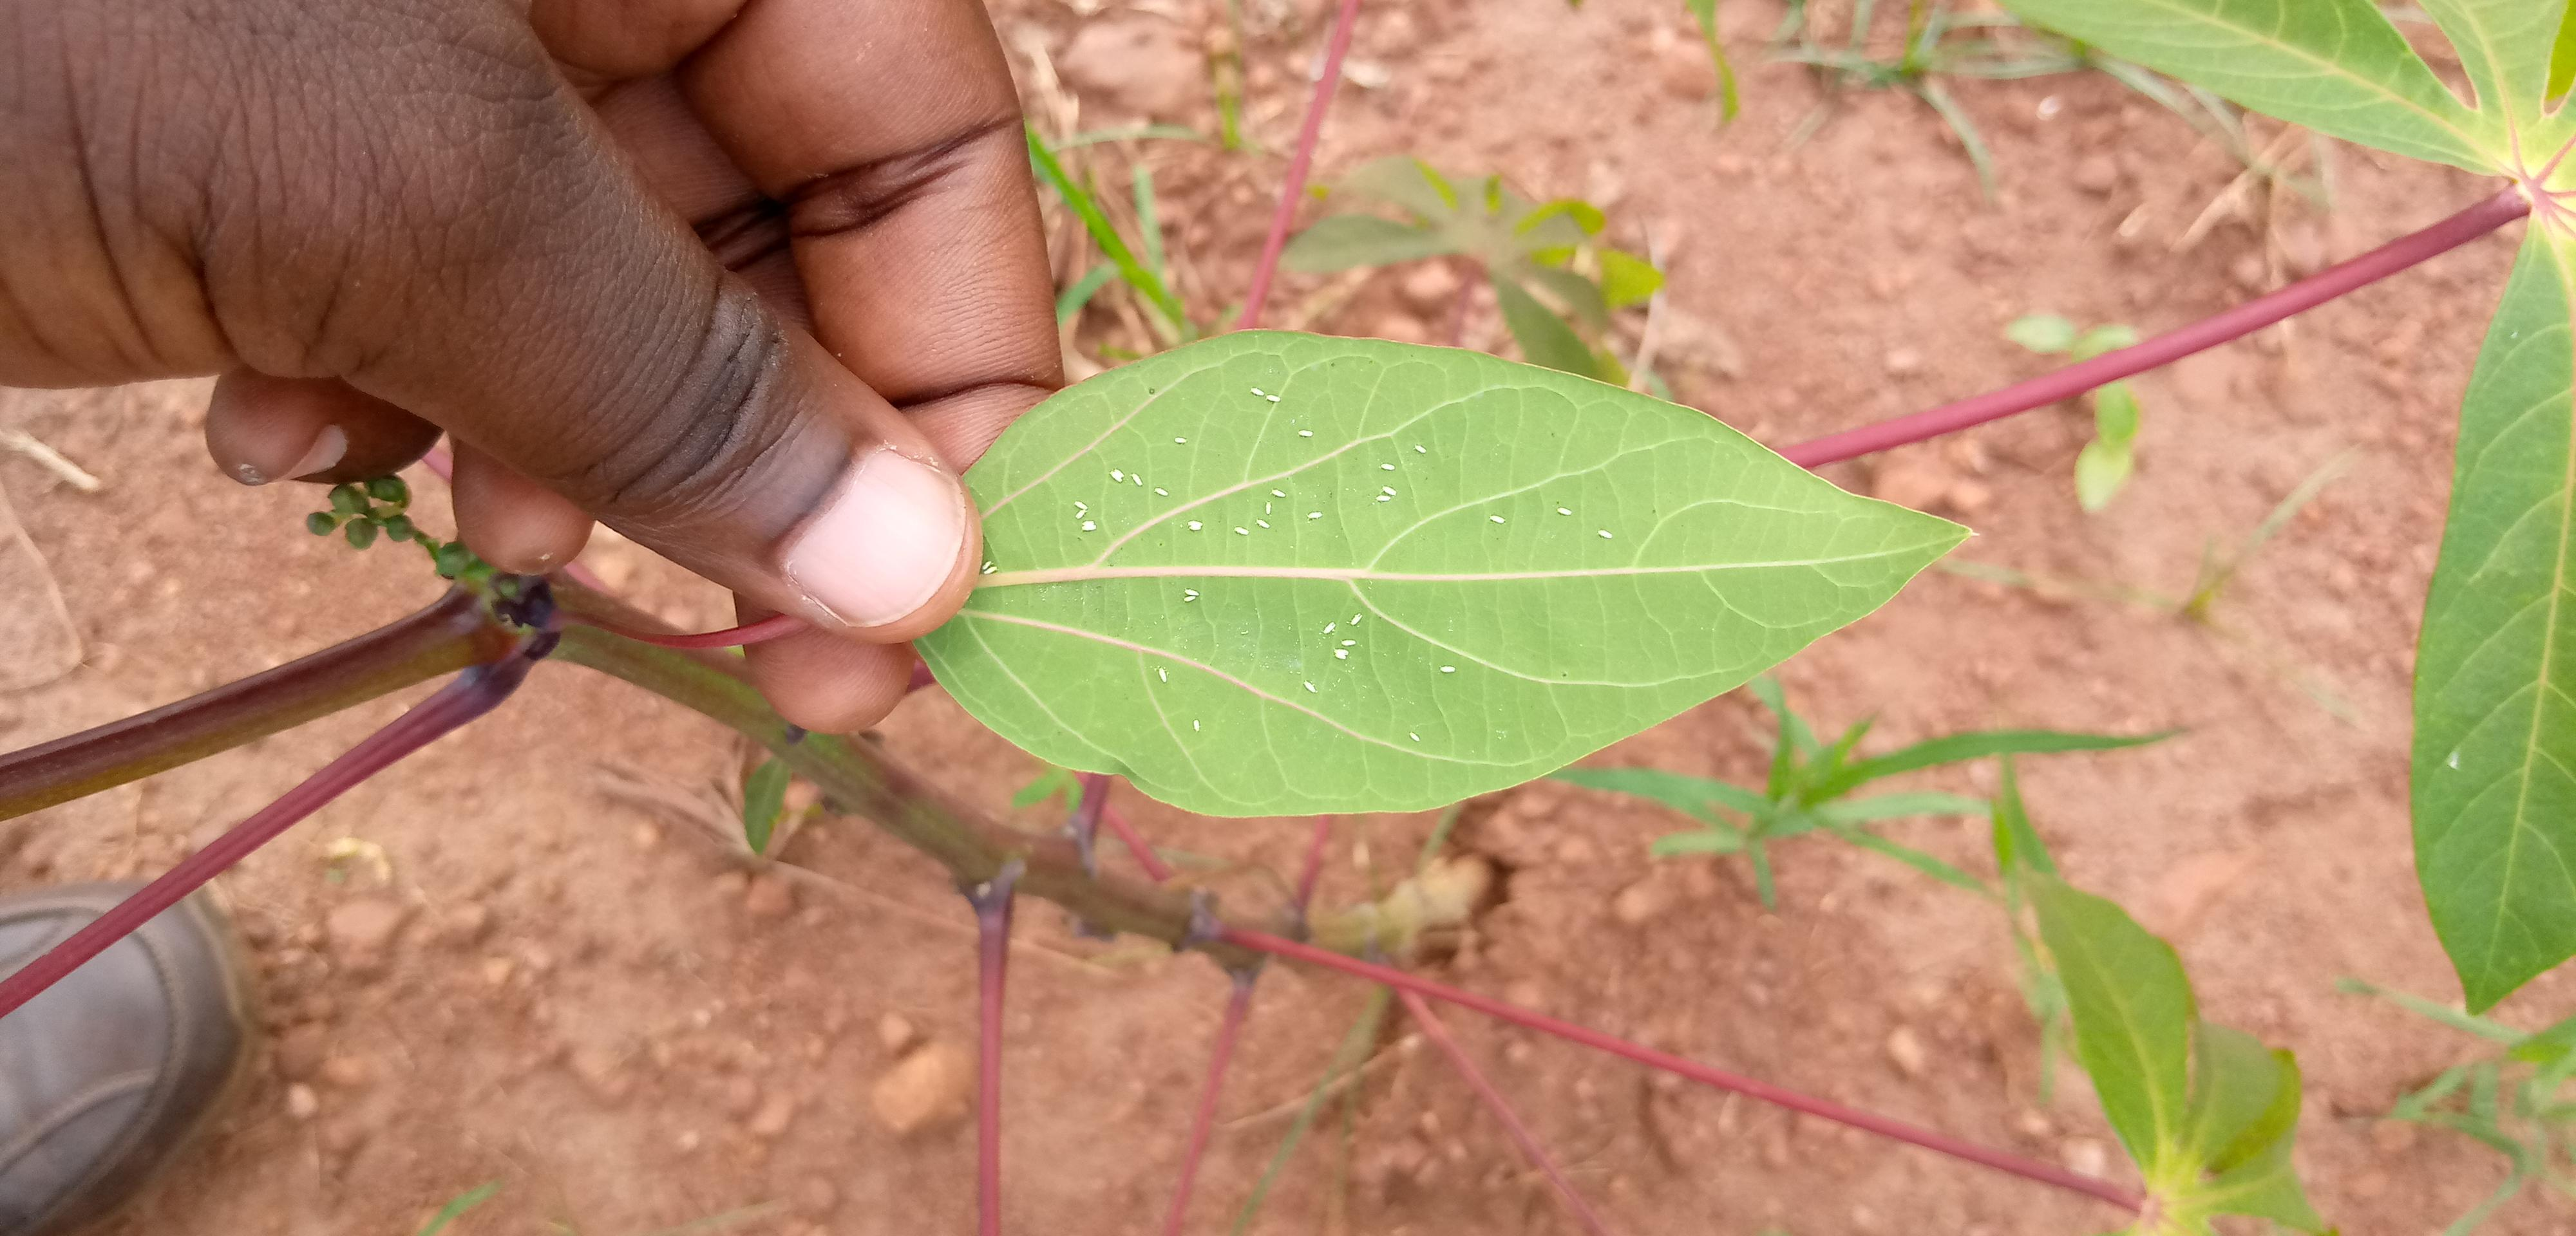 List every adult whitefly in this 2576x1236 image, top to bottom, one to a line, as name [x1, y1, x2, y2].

whitefly [1249, 386, 1265, 397]
whitefly [1265, 394, 1282, 404]
whitefly [1296, 427, 1314, 438]
whitefly [1172, 436, 1188, 446]
whitefly [1412, 444, 1428, 455]
whitefly [1379, 461, 1397, 472]
whitefly [1113, 469, 1125, 479]
whitefly [1110, 471, 1122, 483]
whitefly [1131, 472, 1144, 488]
whitefly [1381, 484, 1398, 497]
whitefly [1153, 486, 1170, 497]
whitefly [1270, 488, 1287, 500]
whitefly [1373, 494, 1392, 503]
whitefly [1074, 500, 1089, 510]
whitefly [1263, 500, 1274, 517]
whitefly [1554, 505, 1573, 519]
whitefly [1074, 509, 1086, 520]
whitefly [1305, 509, 1325, 520]
whitefly [1487, 512, 1508, 527]
whitefly [1255, 518, 1272, 530]
whitefly [1081, 520, 1095, 525]
whitefly [1187, 520, 1204, 526]
whitefly [1081, 525, 1097, 532]
whitefly [1188, 525, 1202, 532]
whitefly [1232, 525, 1250, 538]
whitefly [1596, 526, 1614, 541]
whitefly [981, 560, 993, 570]
whitefly [983, 566, 998, 576]
whitefly [1183, 587, 1200, 596]
whitefly [1182, 595, 1197, 603]
whitefly [1348, 610, 1365, 627]
whitefly [1321, 621, 1339, 635]
whitefly [1339, 637, 1358, 647]
whitefly [1332, 647, 1350, 656]
whitefly [1334, 653, 1348, 661]
whitefly [1438, 664, 1457, 675]
whitefly [1157, 666, 1170, 684]
whitefly [1303, 679, 1318, 695]
whitefly [1190, 718, 1203, 733]
whitefly [1408, 730, 1422, 744]